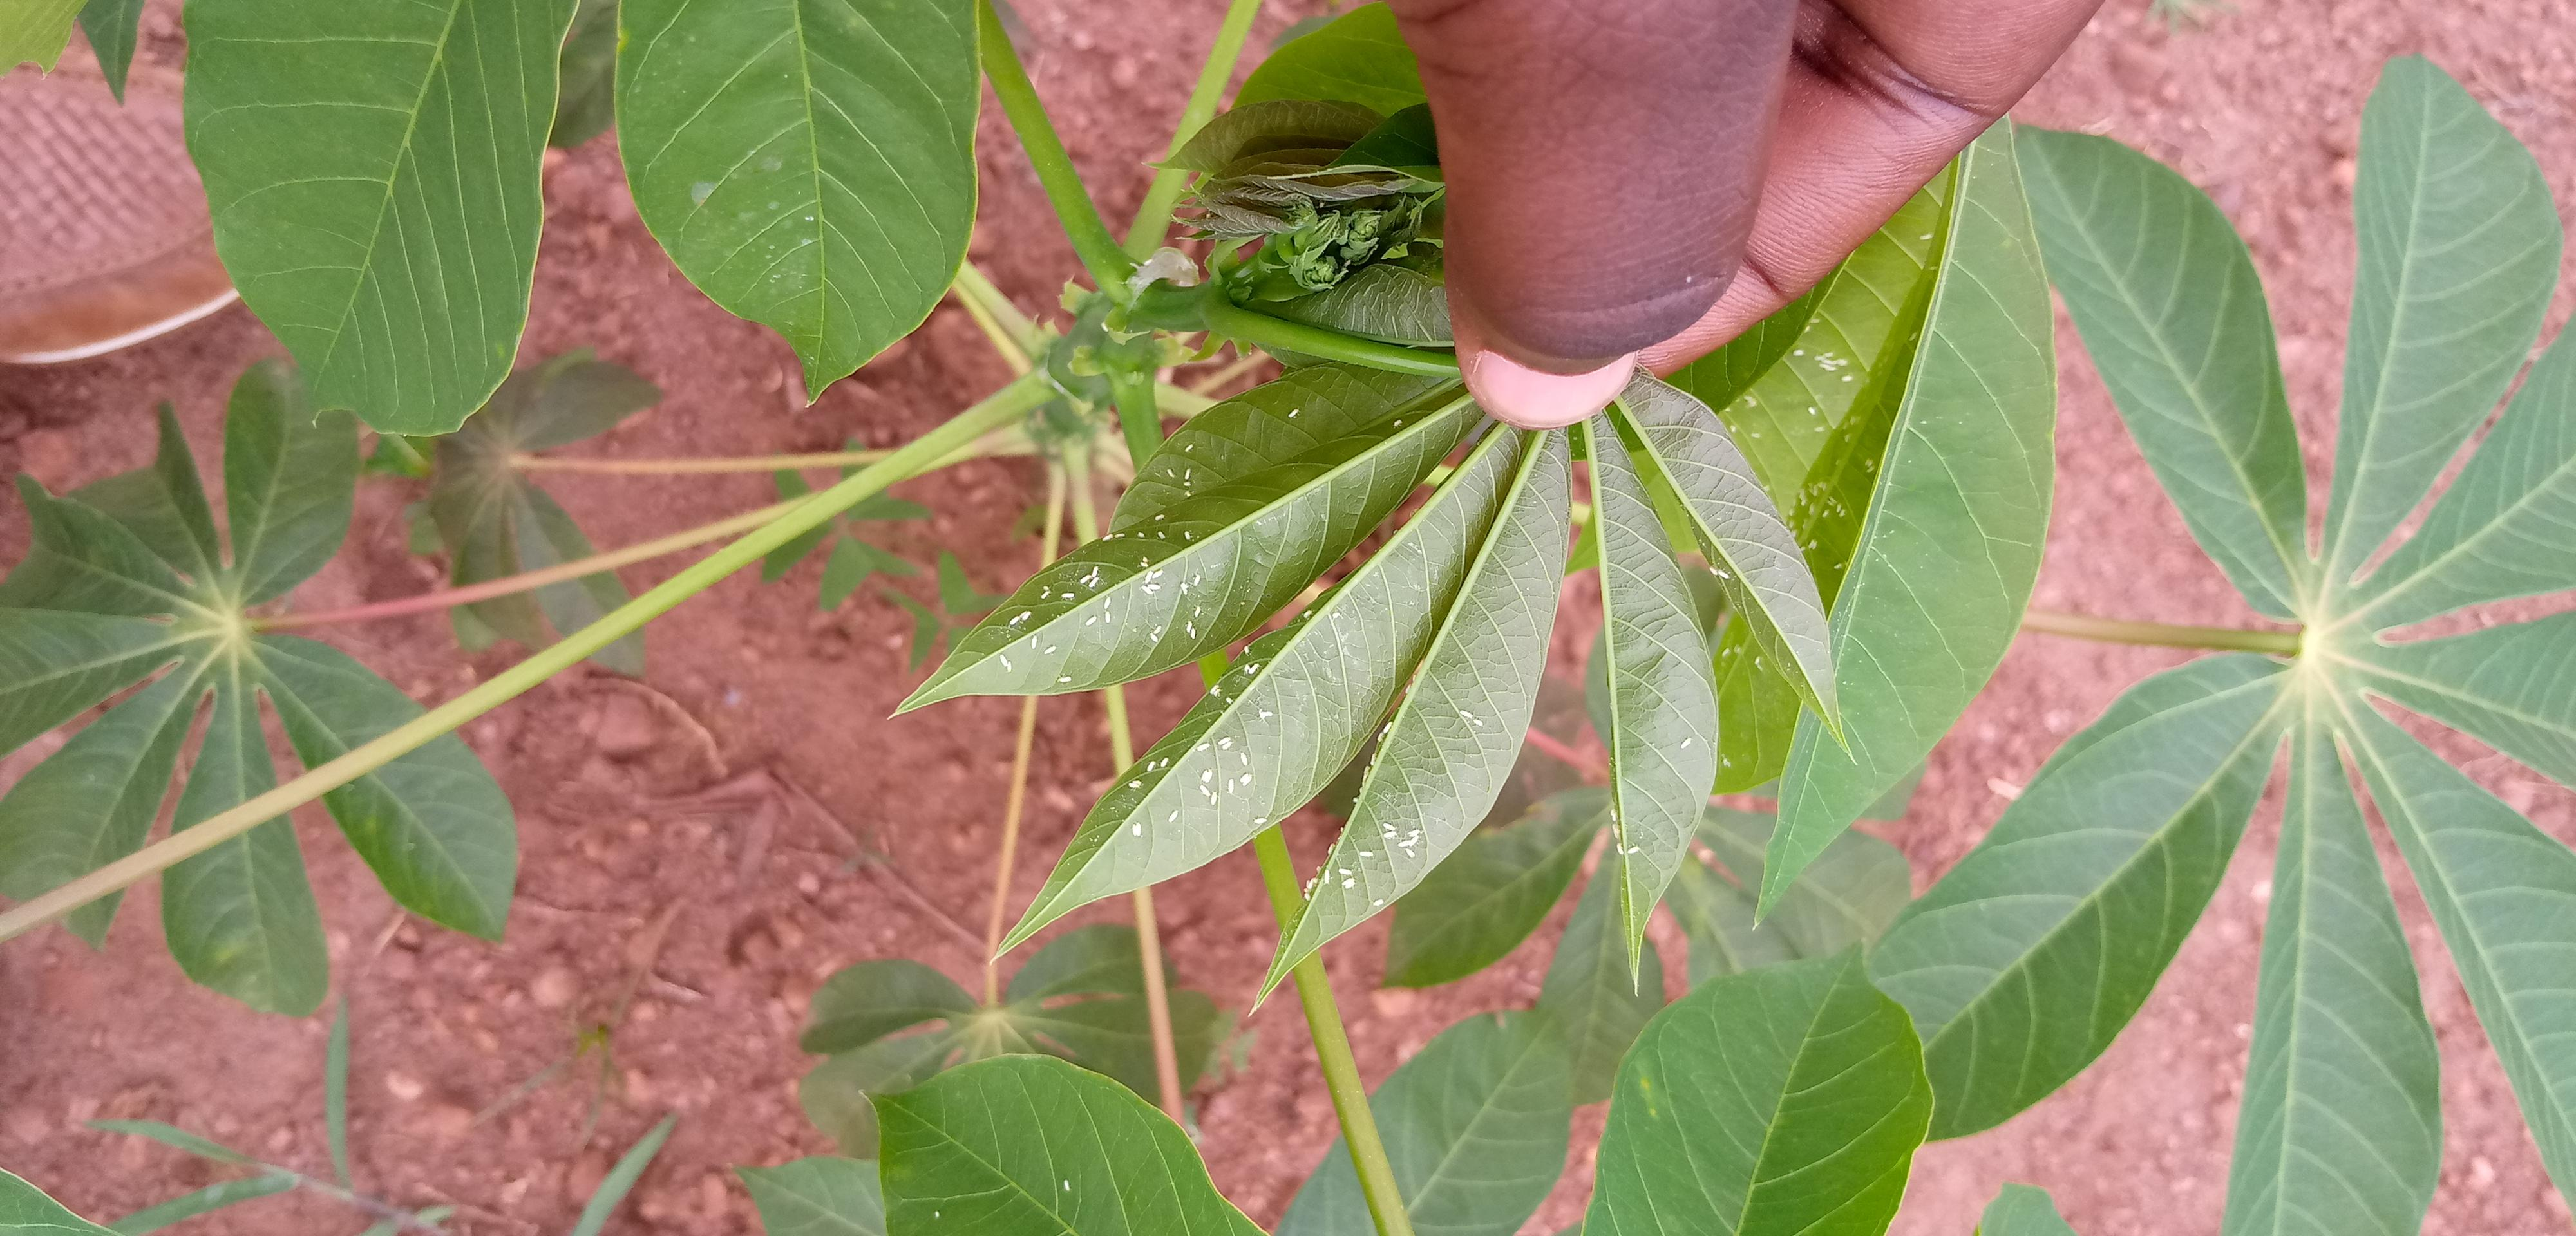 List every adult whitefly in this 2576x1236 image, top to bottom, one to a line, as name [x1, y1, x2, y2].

whitefly [1285, 406, 1301, 419]
whitefly [1390, 417, 1404, 429]
whitefly [1184, 443, 1194, 453]
whitefly [1183, 466, 1192, 480]
whitefly [1166, 467, 1176, 479]
whitefly [1182, 480, 1193, 487]
whitefly [1183, 490, 1193, 498]
whitefly [1154, 513, 1167, 523]
whitefly [1183, 530, 1194, 541]
whitefly [1135, 530, 1146, 540]
whitefly [1156, 530, 1169, 541]
whitefly [1114, 532, 1126, 539]
whitefly [1101, 533, 1114, 543]
whitefly [1141, 555, 1150, 562]
whitefly [1140, 561, 1150, 568]
whitefly [1092, 565, 1099, 578]
whitefly [1709, 565, 1718, 576]
whitefly [1152, 569, 1164, 580]
whitefly [1718, 569, 1730, 580]
whitefly [1144, 570, 1153, 584]
whitefly [1192, 573, 1202, 587]
whitefly [1079, 574, 1092, 585]
whitefly [1088, 576, 1101, 589]
whitefly [1179, 582, 1191, 596]
whitefly [1146, 583, 1162, 590]
whitefly [1043, 585, 1051, 591]
whitefly [1140, 585, 1154, 596]
whitefly [1040, 590, 1050, 601]
whitefly [1060, 592, 1077, 599]
whitefly [1103, 595, 1112, 610]
whitefly [1193, 604, 1204, 619]
whitefly [1302, 608, 1314, 621]
whitefly [1104, 610, 1113, 624]
whitefly [1022, 611, 1032, 623]
whitefly [1331, 611, 1344, 619]
whitefly [1084, 614, 1098, 628]
whitefly [1008, 615, 1021, 626]
whitefly [1185, 620, 1194, 635]
whitefly [1153, 624, 1163, 635]
whitefly [1190, 627, 1198, 640]
whitefly [1149, 632, 1160, 643]
whitefly [1029, 633, 1039, 650]
whitefly [1243, 644, 1251, 654]
whitefly [1043, 644, 1057, 657]
whitefly [999, 653, 1009, 668]
whitefly [1006, 660, 1014, 673]
whitefly [1244, 661, 1251, 675]
whitefly [1248, 662, 1261, 675]
whitefly [1056, 675, 1074, 684]
whitefly [1209, 684, 1220, 695]
whitefly [1214, 688, 1222, 698]
whitefly [1224, 696, 1235, 705]
whitefly [1258, 706, 1266, 721]
whitefly [1459, 709, 1473, 719]
whitefly [1262, 711, 1274, 717]
whitefly [1472, 718, 1484, 727]
whitefly [1383, 720, 1394, 735]
whitefly [1377, 732, 1384, 742]
whitefly [1217, 735, 1231, 745]
whitefly [1679, 735, 1694, 749]
whitefly [1222, 740, 1233, 753]
whitefly [1196, 742, 1211, 753]
whitefly [1240, 751, 1250, 767]
whitefly [1370, 752, 1377, 766]
whitefly [1159, 756, 1169, 768]
whitefly [1144, 758, 1157, 772]
whitefly [1363, 765, 1372, 774]
whitefly [1201, 768, 1207, 783]
whitefly [1206, 769, 1213, 783]
whitefly [1240, 772, 1249, 783]
whitefly [1242, 774, 1253, 788]
whitefly [1226, 776, 1235, 794]
whitefly [1131, 780, 1142, 786]
whitefly [1127, 782, 1141, 790]
whitefly [1198, 783, 1211, 798]
whitefly [1210, 790, 1218, 807]
whitefly [1351, 796, 1359, 804]
whitefly [1609, 807, 1616, 814]
whitefly [1166, 808, 1180, 824]
whitefly [1611, 813, 1618, 821]
whitefly [1252, 816, 1268, 825]
whitefly [1137, 821, 1142, 838]
whitefly [1382, 821, 1396, 830]
whitefly [1131, 823, 1137, 838]
whitefly [1406, 829, 1421, 838]
whitefly [1382, 830, 1398, 838]
whitefly [1409, 837, 1419, 848]
whitefly [1397, 839, 1409, 847]
whitefly [1327, 842, 1336, 855]
whitefly [1616, 842, 1625, 856]
whitefly [1626, 843, 1642, 855]
whitefly [1405, 847, 1419, 860]
whitefly [1358, 848, 1376, 858]
whitefly [1315, 865, 1323, 874]
whitefly [1337, 866, 1353, 876]
whitefly [1323, 867, 1333, 885]
whitefly [1306, 877, 1319, 890]
whitefly [1341, 877, 1355, 886]
whitefly [1345, 881, 1356, 890]
whitefly [1303, 892, 1313, 901]
whitefly [1372, 897, 1385, 908]
whitefly [1061, 1177, 1073, 1193]